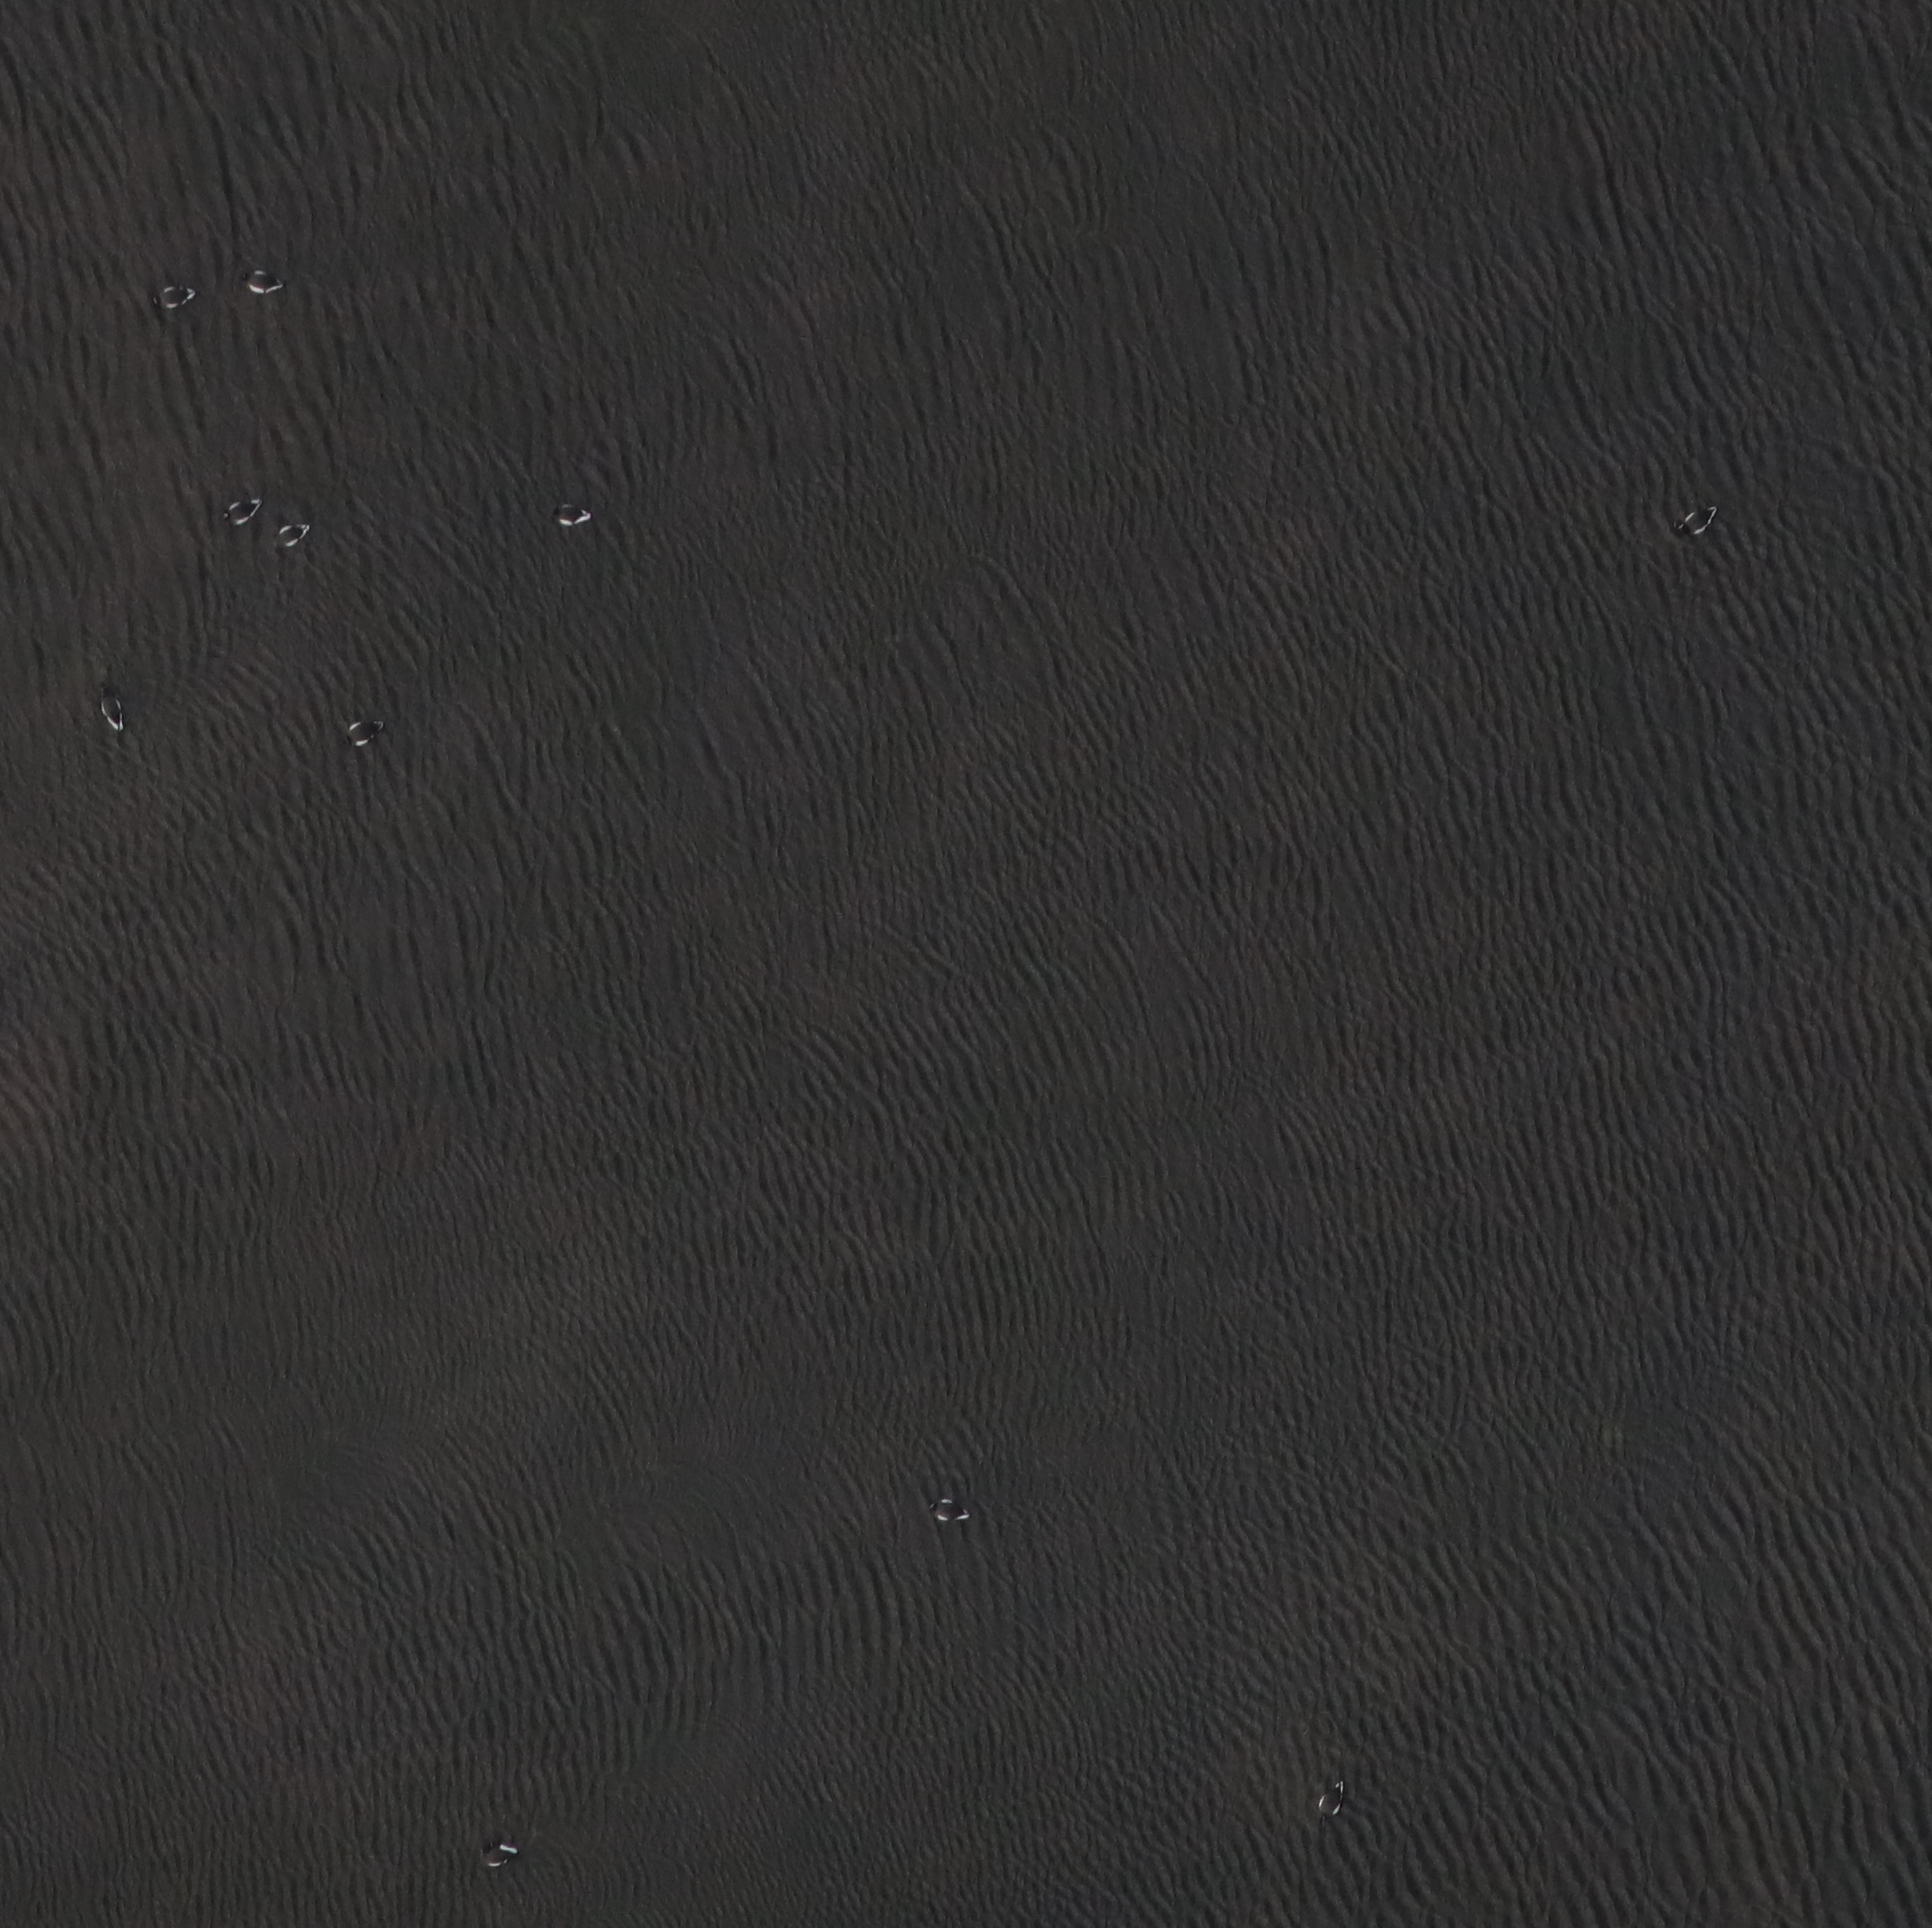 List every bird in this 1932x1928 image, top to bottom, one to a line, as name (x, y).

brant (260, 282)
brant (173, 296)
brant (240, 510)
brant (569, 514)
brant (1696, 521)
brant (291, 534)
brant (112, 710)
brant (360, 732)
brant (947, 1509)
brant (1330, 1799)
brant (495, 1856)